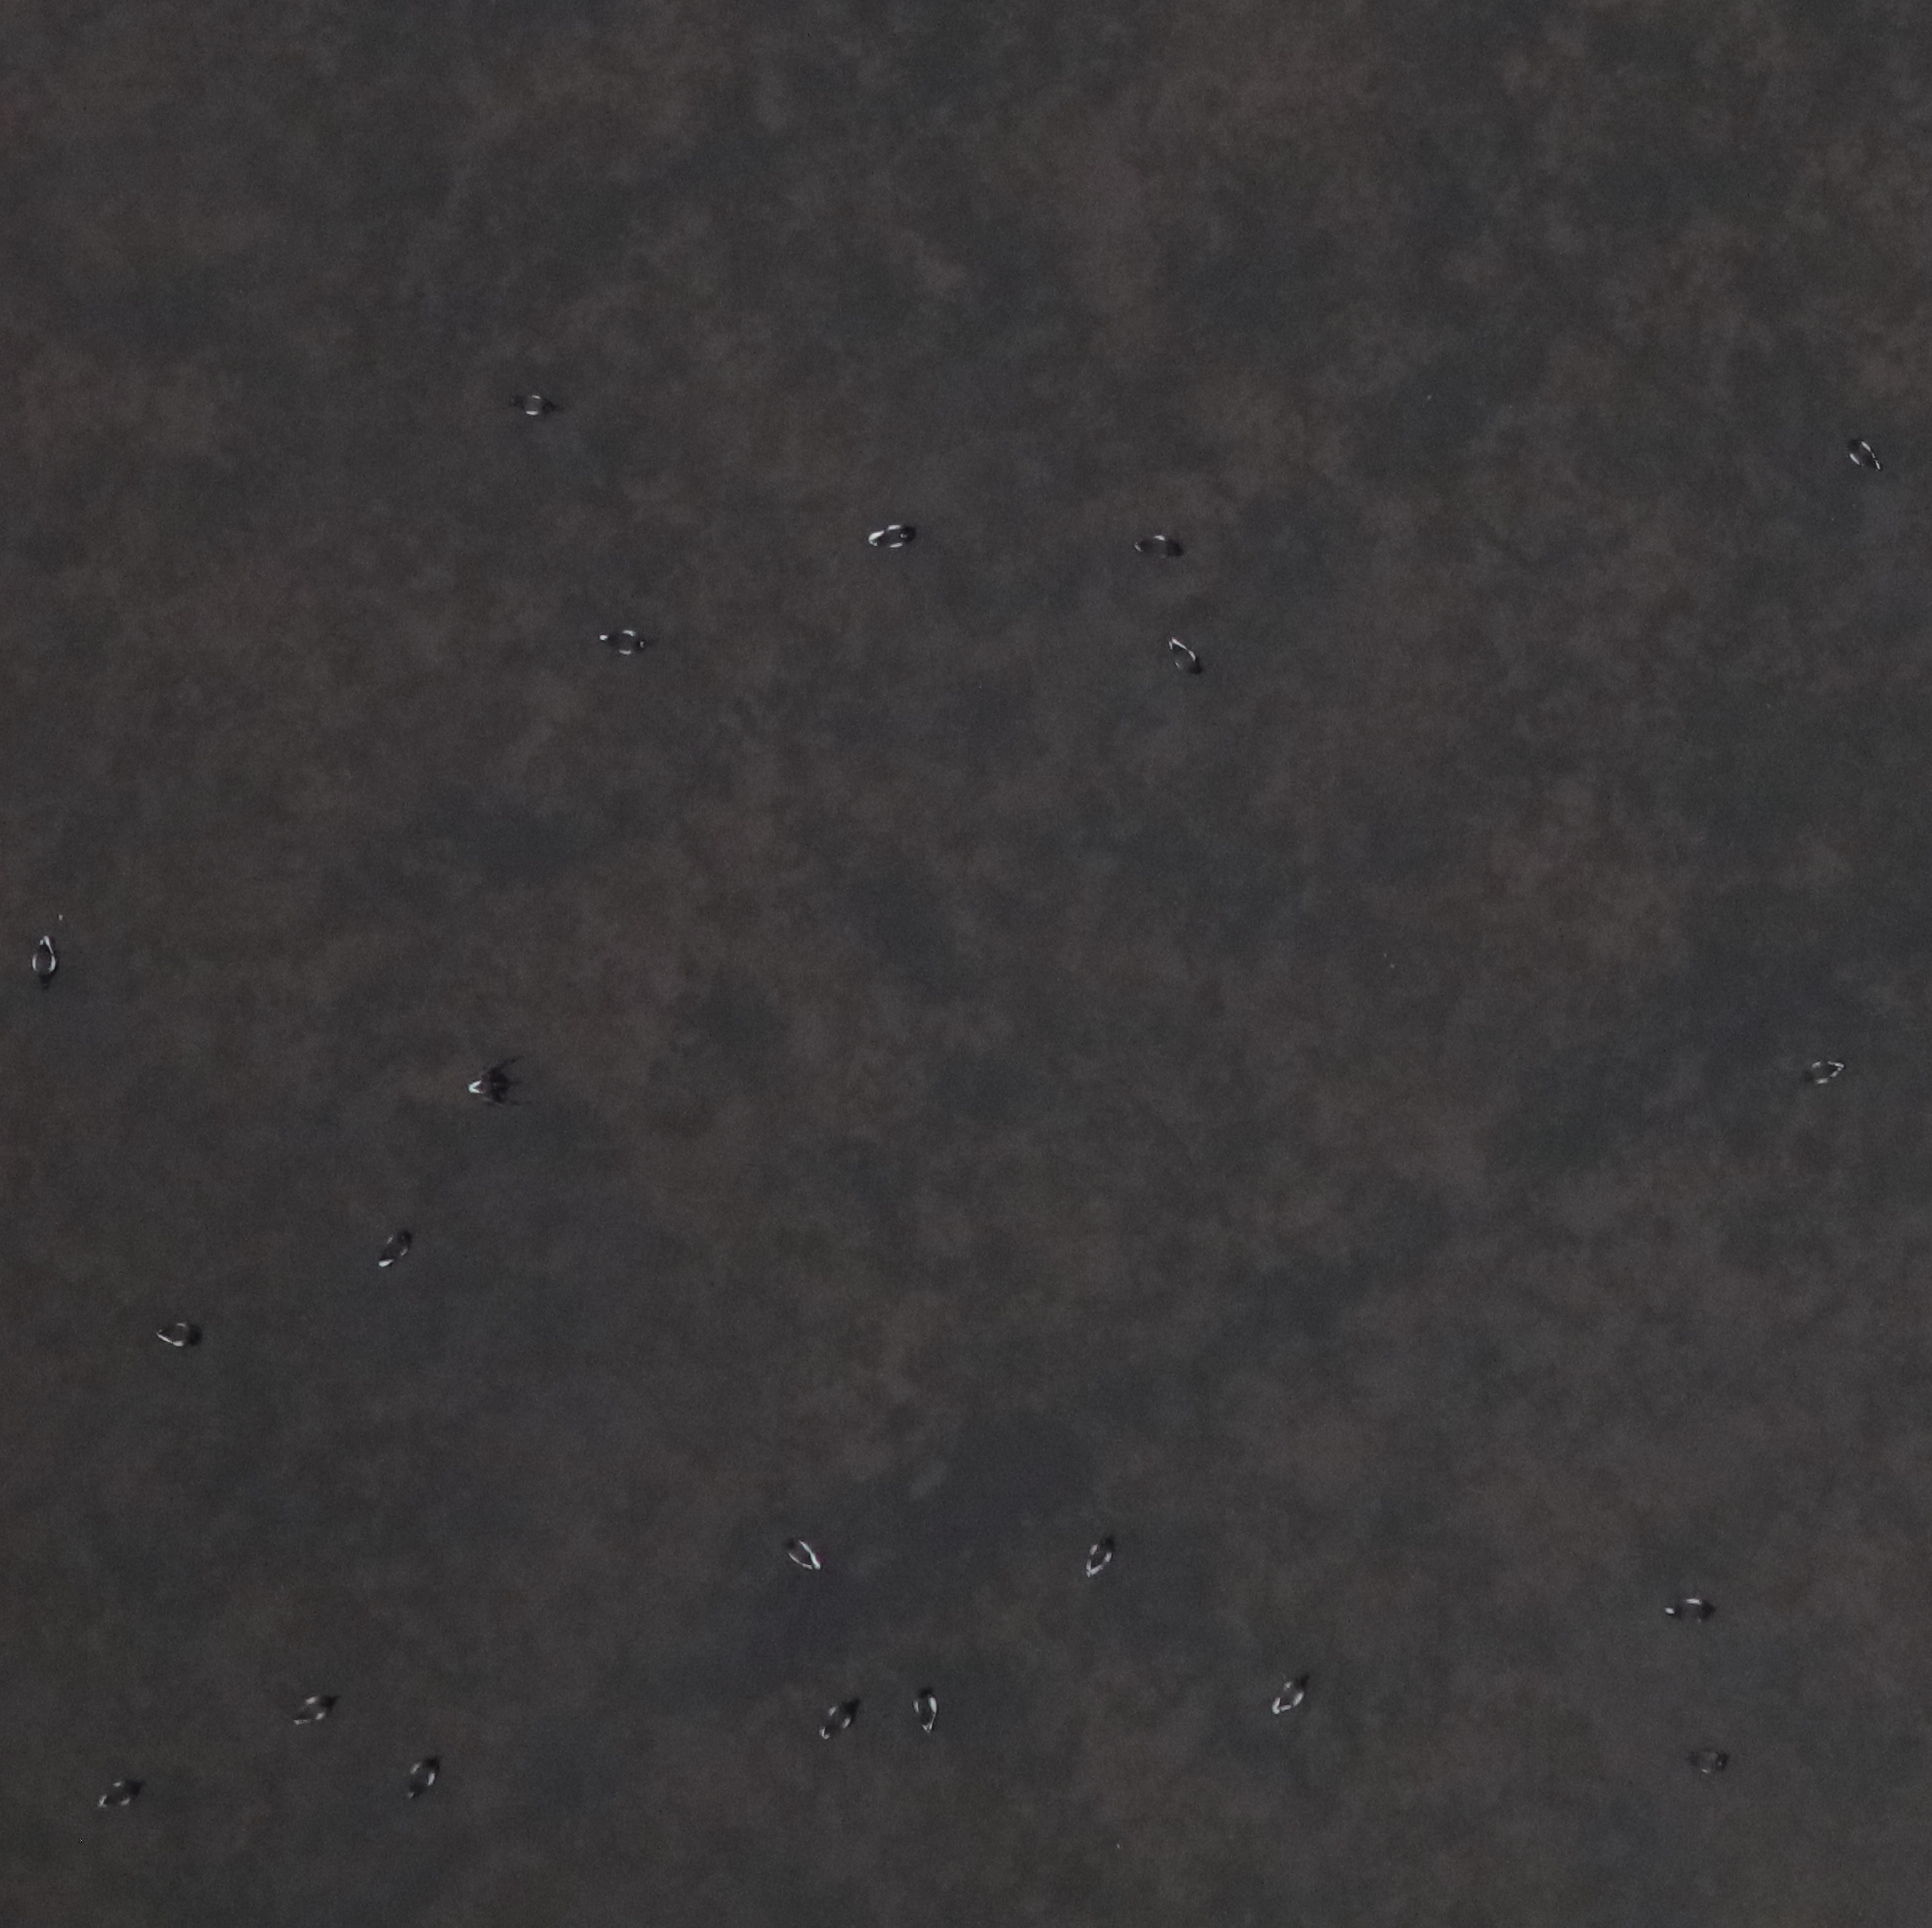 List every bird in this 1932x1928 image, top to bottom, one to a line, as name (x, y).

brant (535, 404)
brant (1862, 455)
brant (892, 536)
brant (1169, 547)
brant (626, 640)
brant (1185, 658)
brant (43, 960)
brant (1823, 1071)
brant (488, 1086)
brant (394, 1250)
brant (179, 1334)
brant (803, 1553)
brant (1100, 1555)
brant (1686, 1605)
brant (1289, 1696)
brant (314, 1708)
brant (927, 1708)
brant (839, 1719)
brant (1706, 1765)
brant (423, 1776)
brant (122, 1793)